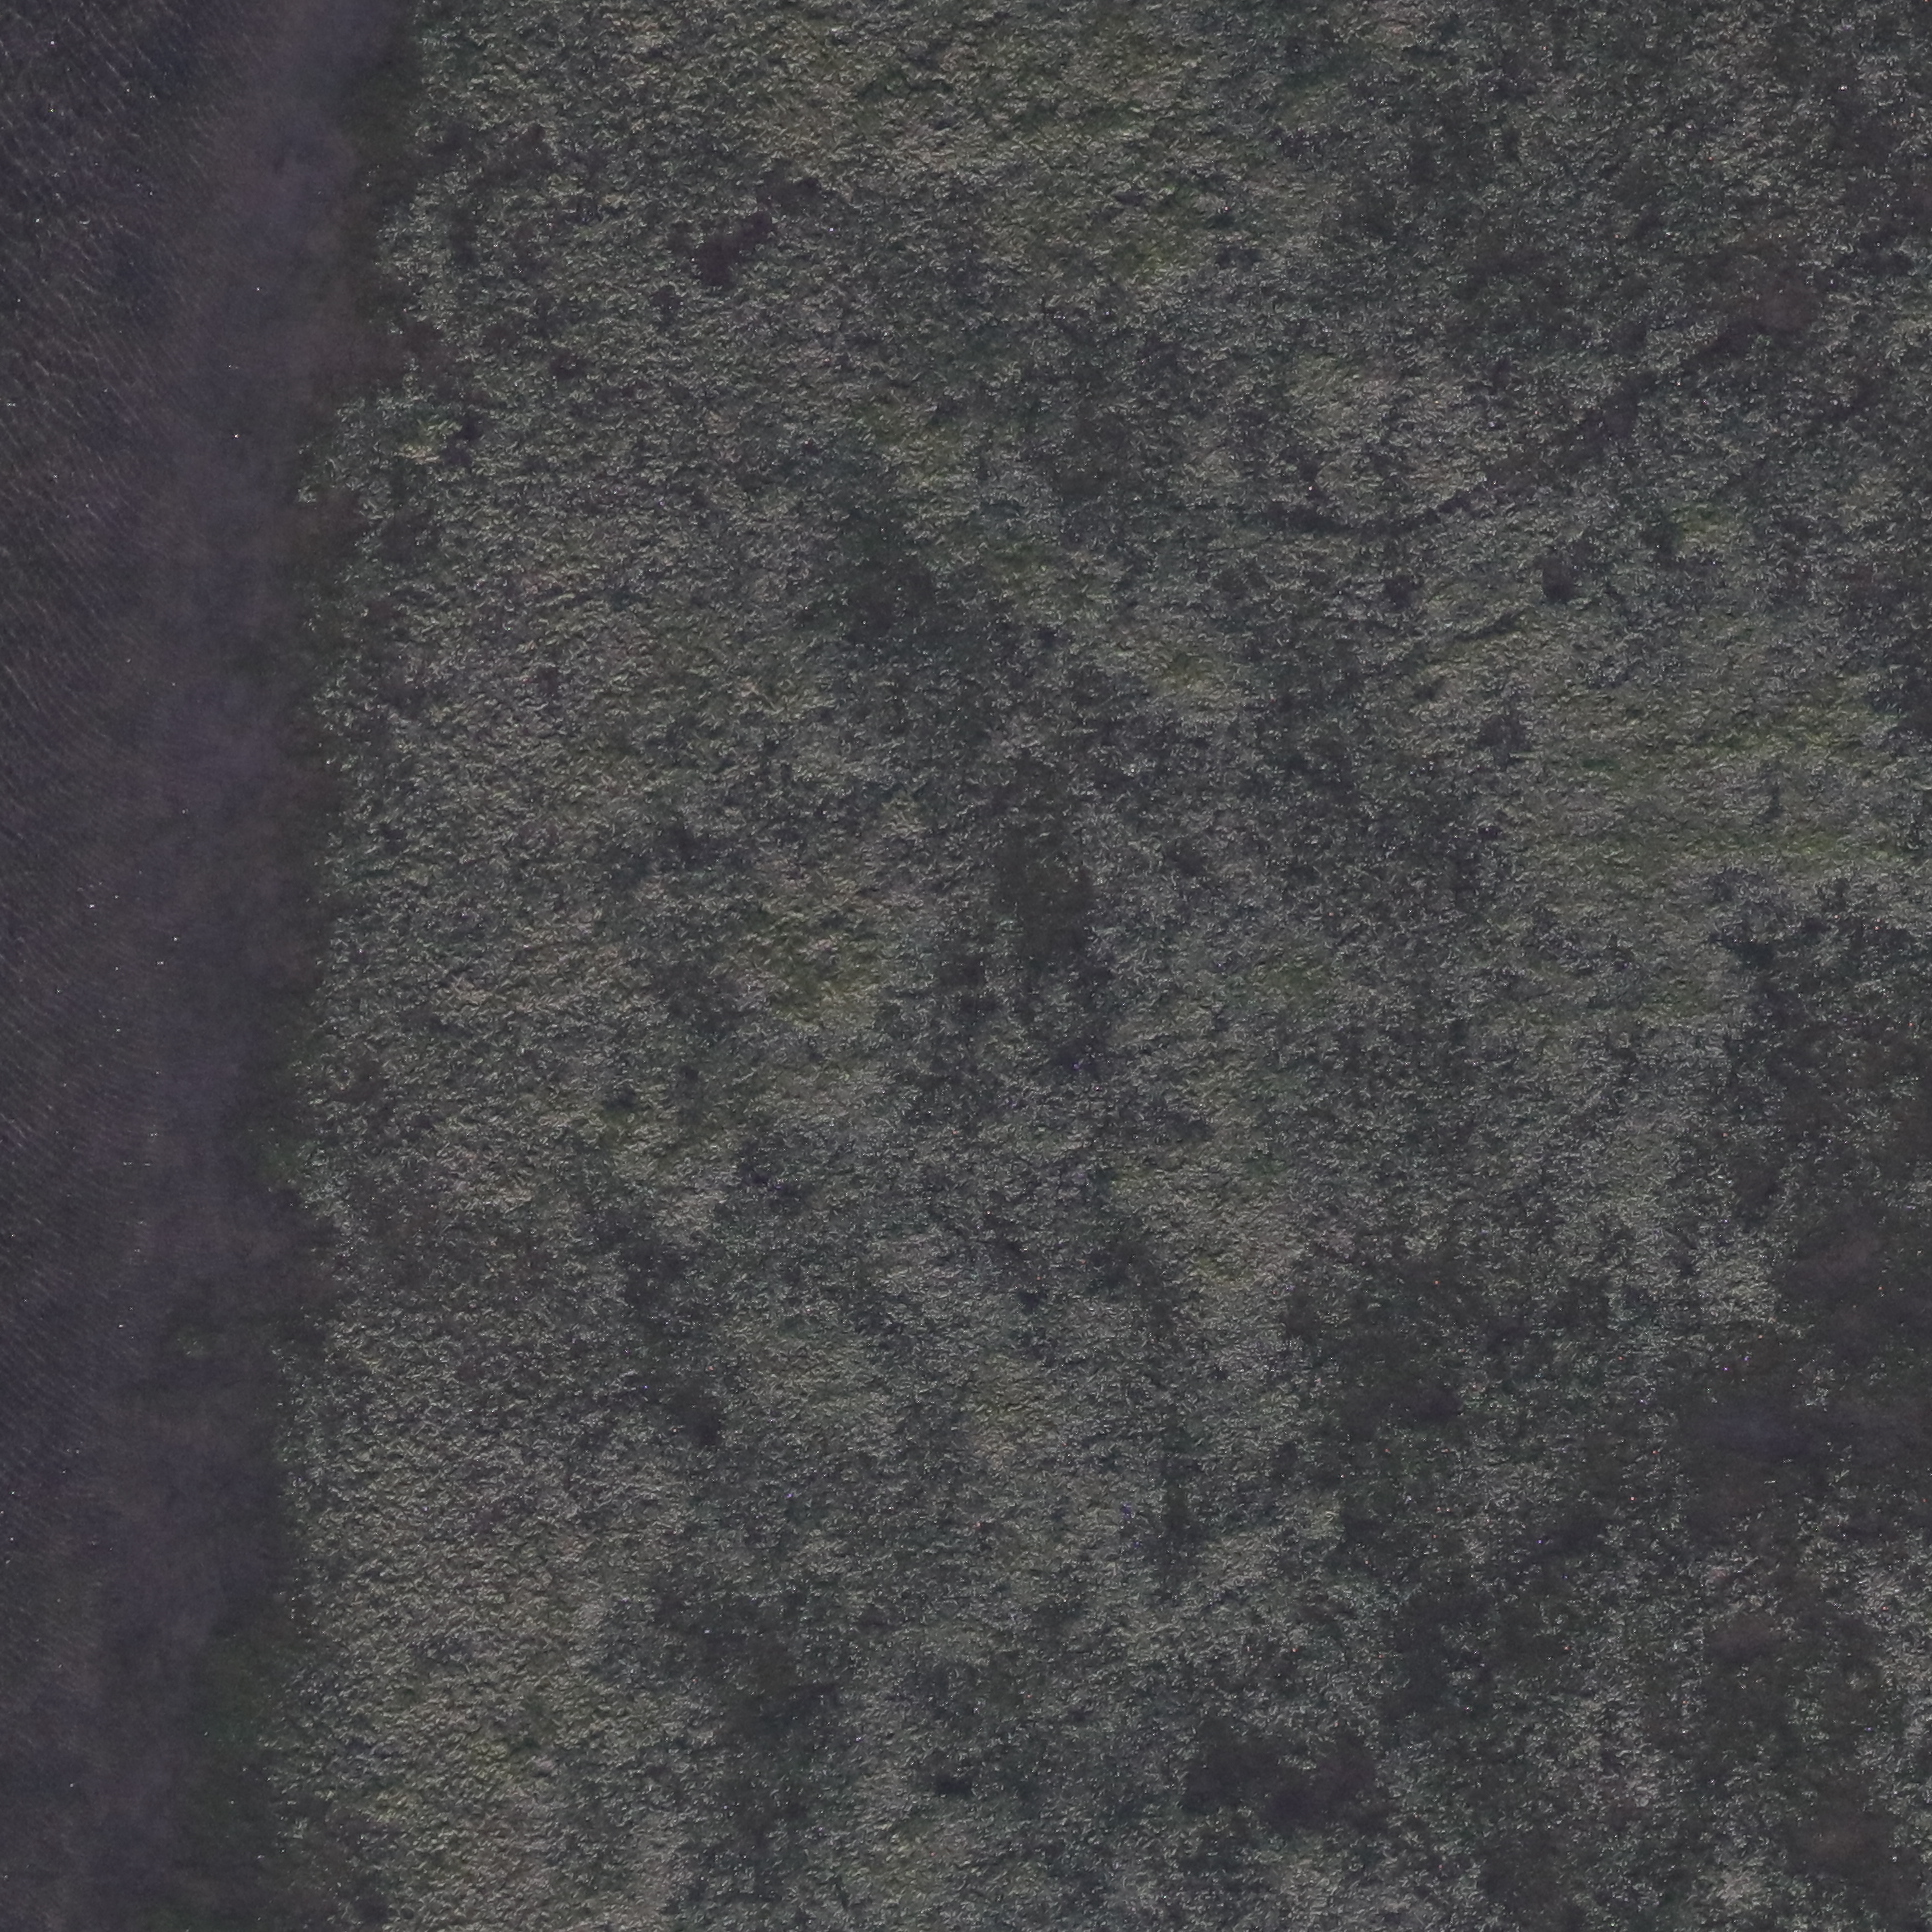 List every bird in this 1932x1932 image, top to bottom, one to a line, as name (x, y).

None